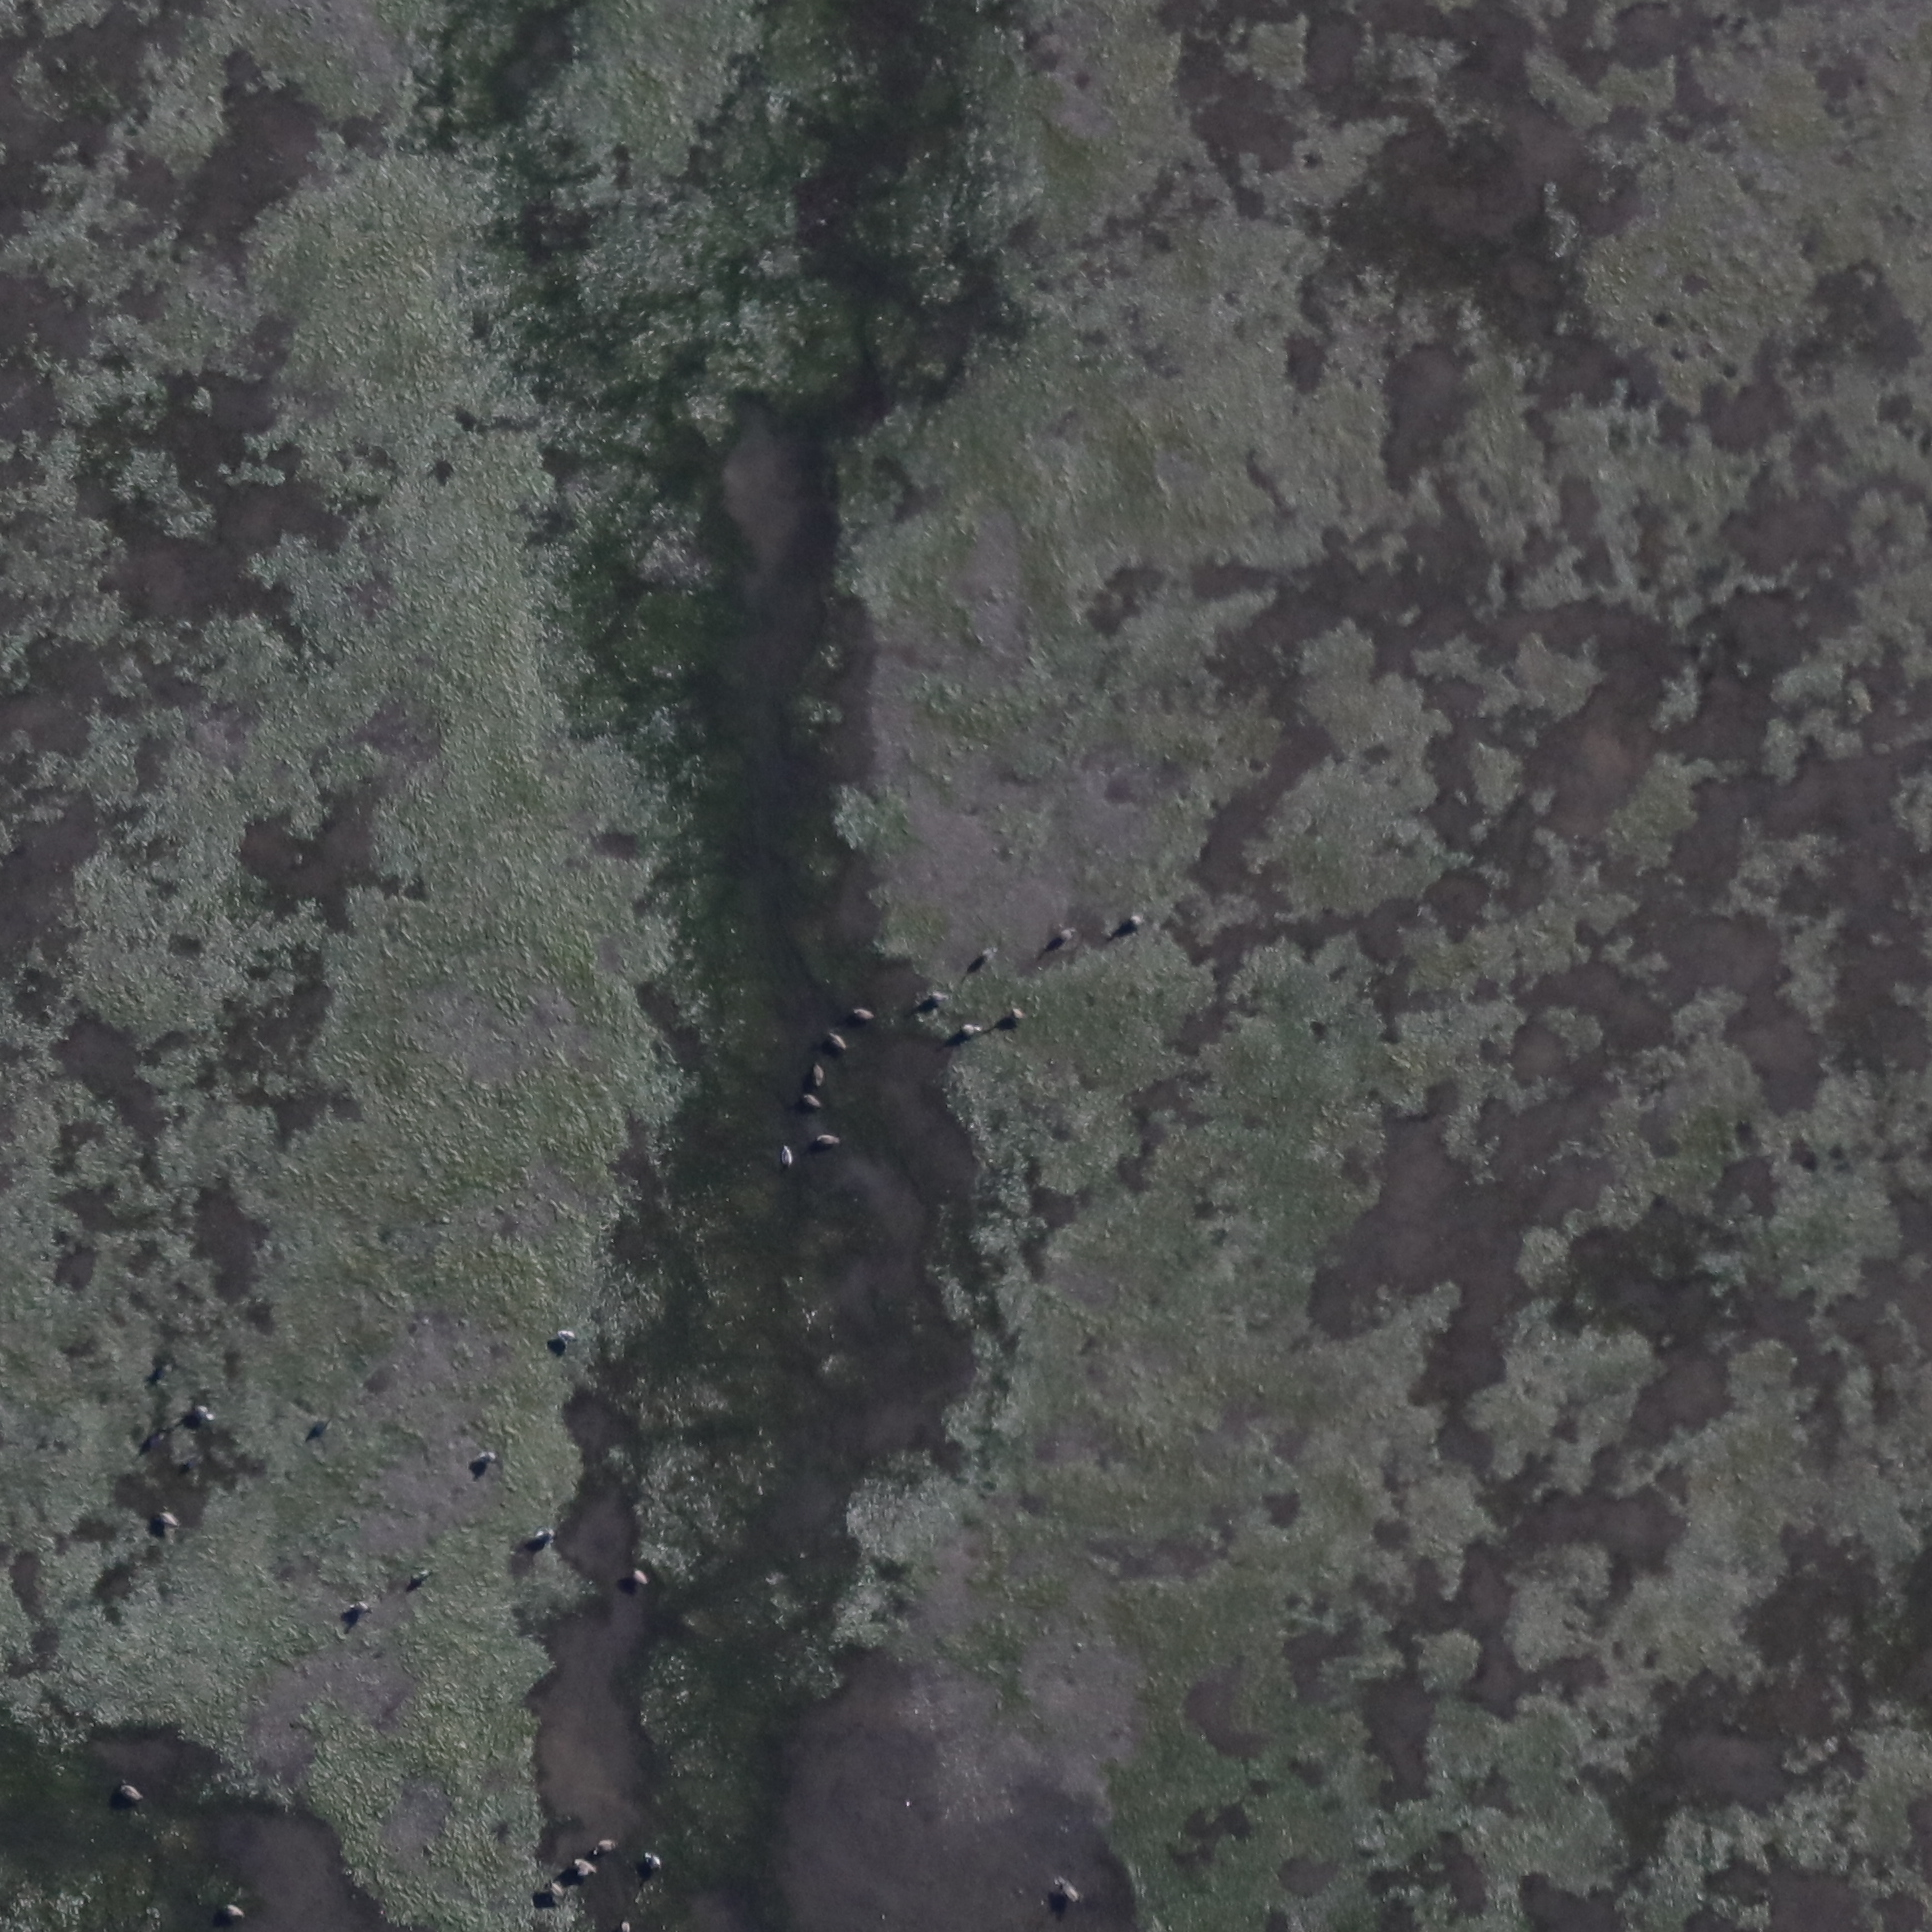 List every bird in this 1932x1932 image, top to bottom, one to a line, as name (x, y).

Canada goose (1134, 921)
Canada goose (1066, 935)
Canada goose (990, 953)
Canada goose (934, 997)
Canada goose (1017, 1014)
Canada goose (864, 1016)
Canada goose (970, 1032)
Canada goose (837, 1041)
Canada goose (817, 1074)
Canada goose (811, 1100)
Canada goose (827, 1139)
Canada goose (787, 1157)
brant (567, 1337)
Canada goose (164, 1373)
Canada goose (204, 1412)
Canada goose (324, 1426)
Canada goose (156, 1440)
brant (485, 1458)
Canada goose (195, 1461)
Canada goose (170, 1519)
brant (545, 1536)
Canada goose (640, 1577)
brant (423, 1578)
brant (360, 1607)
Canada goose (130, 1792)
Canada goose (609, 1845)
brant (653, 1863)
Canada goose (585, 1868)
Canada goose (556, 1894)
Canada goose (1073, 1894)
Canada goose (235, 1911)
Canada goose (625, 1930)